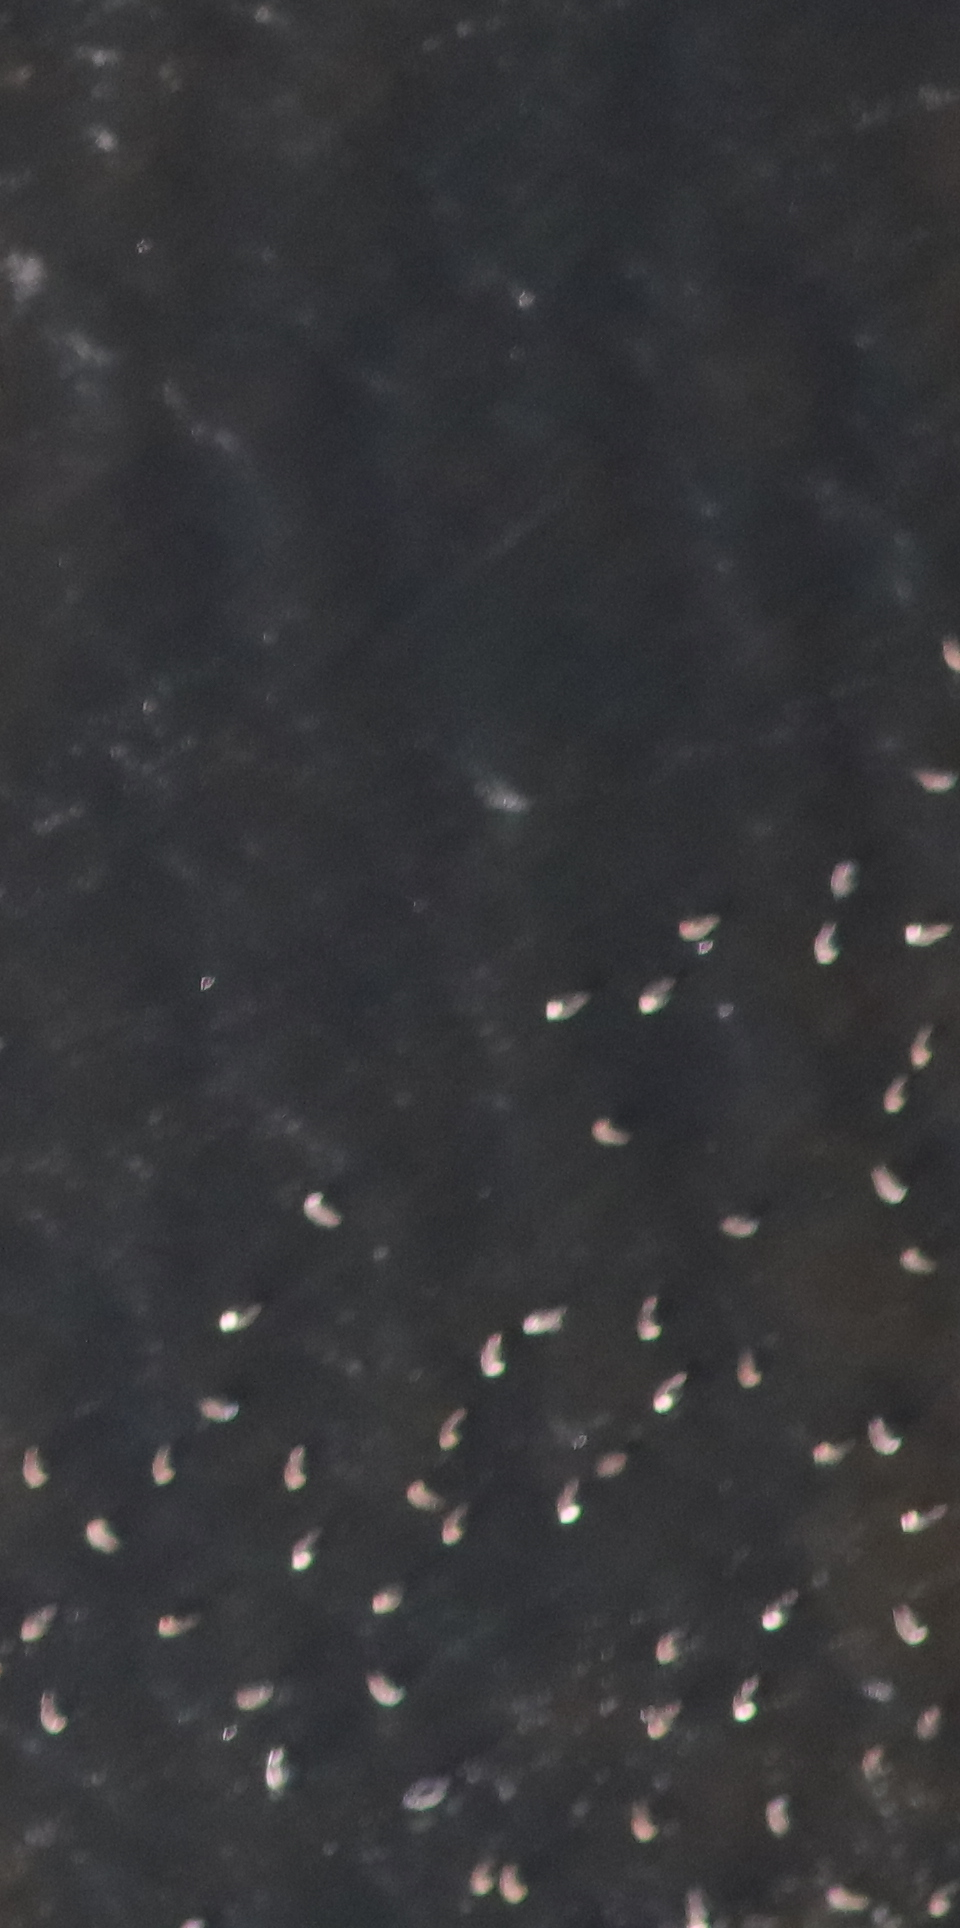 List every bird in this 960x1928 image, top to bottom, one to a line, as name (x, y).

other bird (954, 655)
other bird (929, 782)
other bird (838, 880)
other bird (700, 929)
other bird (933, 935)
other bird (827, 945)
other bird (654, 999)
other bird (558, 1008)
other bird (923, 1043)
other bird (894, 1100)
other bird (612, 1138)
other bird (883, 1187)
other bird (322, 1214)
other bird (746, 1229)
other bird (924, 1266)
other bird (248, 1317)
other bird (541, 1323)
other bird (647, 1327)
other bird (490, 1361)
other bird (747, 1379)
other bird (670, 1393)
other bird (218, 1416)
other bird (454, 1435)
other bird (883, 1441)
other bird (829, 1454)
other bird (610, 1465)
other bird (294, 1470)
other bird (34, 1474)
other bird (164, 1474)
other bird (425, 1499)
other bird (563, 1504)
other bird (913, 1517)
other bird (446, 1523)
other bird (103, 1531)
other bird (306, 1556)
other bird (392, 1599)
other bird (777, 1614)
other bird (177, 1623)
other bird (36, 1631)
other bird (912, 1631)
other bird (665, 1652)
other bird (252, 1693)
other bird (391, 1698)
other bird (750, 1699)
other bird (51, 1715)
other bird (669, 1722)
other bird (926, 1735)
other bird (873, 1767)
other bird (277, 1774)
other bird (422, 1796)
other bird (781, 1818)
other bird (645, 1819)
other bird (478, 1882)
other bird (517, 1887)
other bird (839, 1901)
other bird (939, 1905)
other bird (694, 1909)